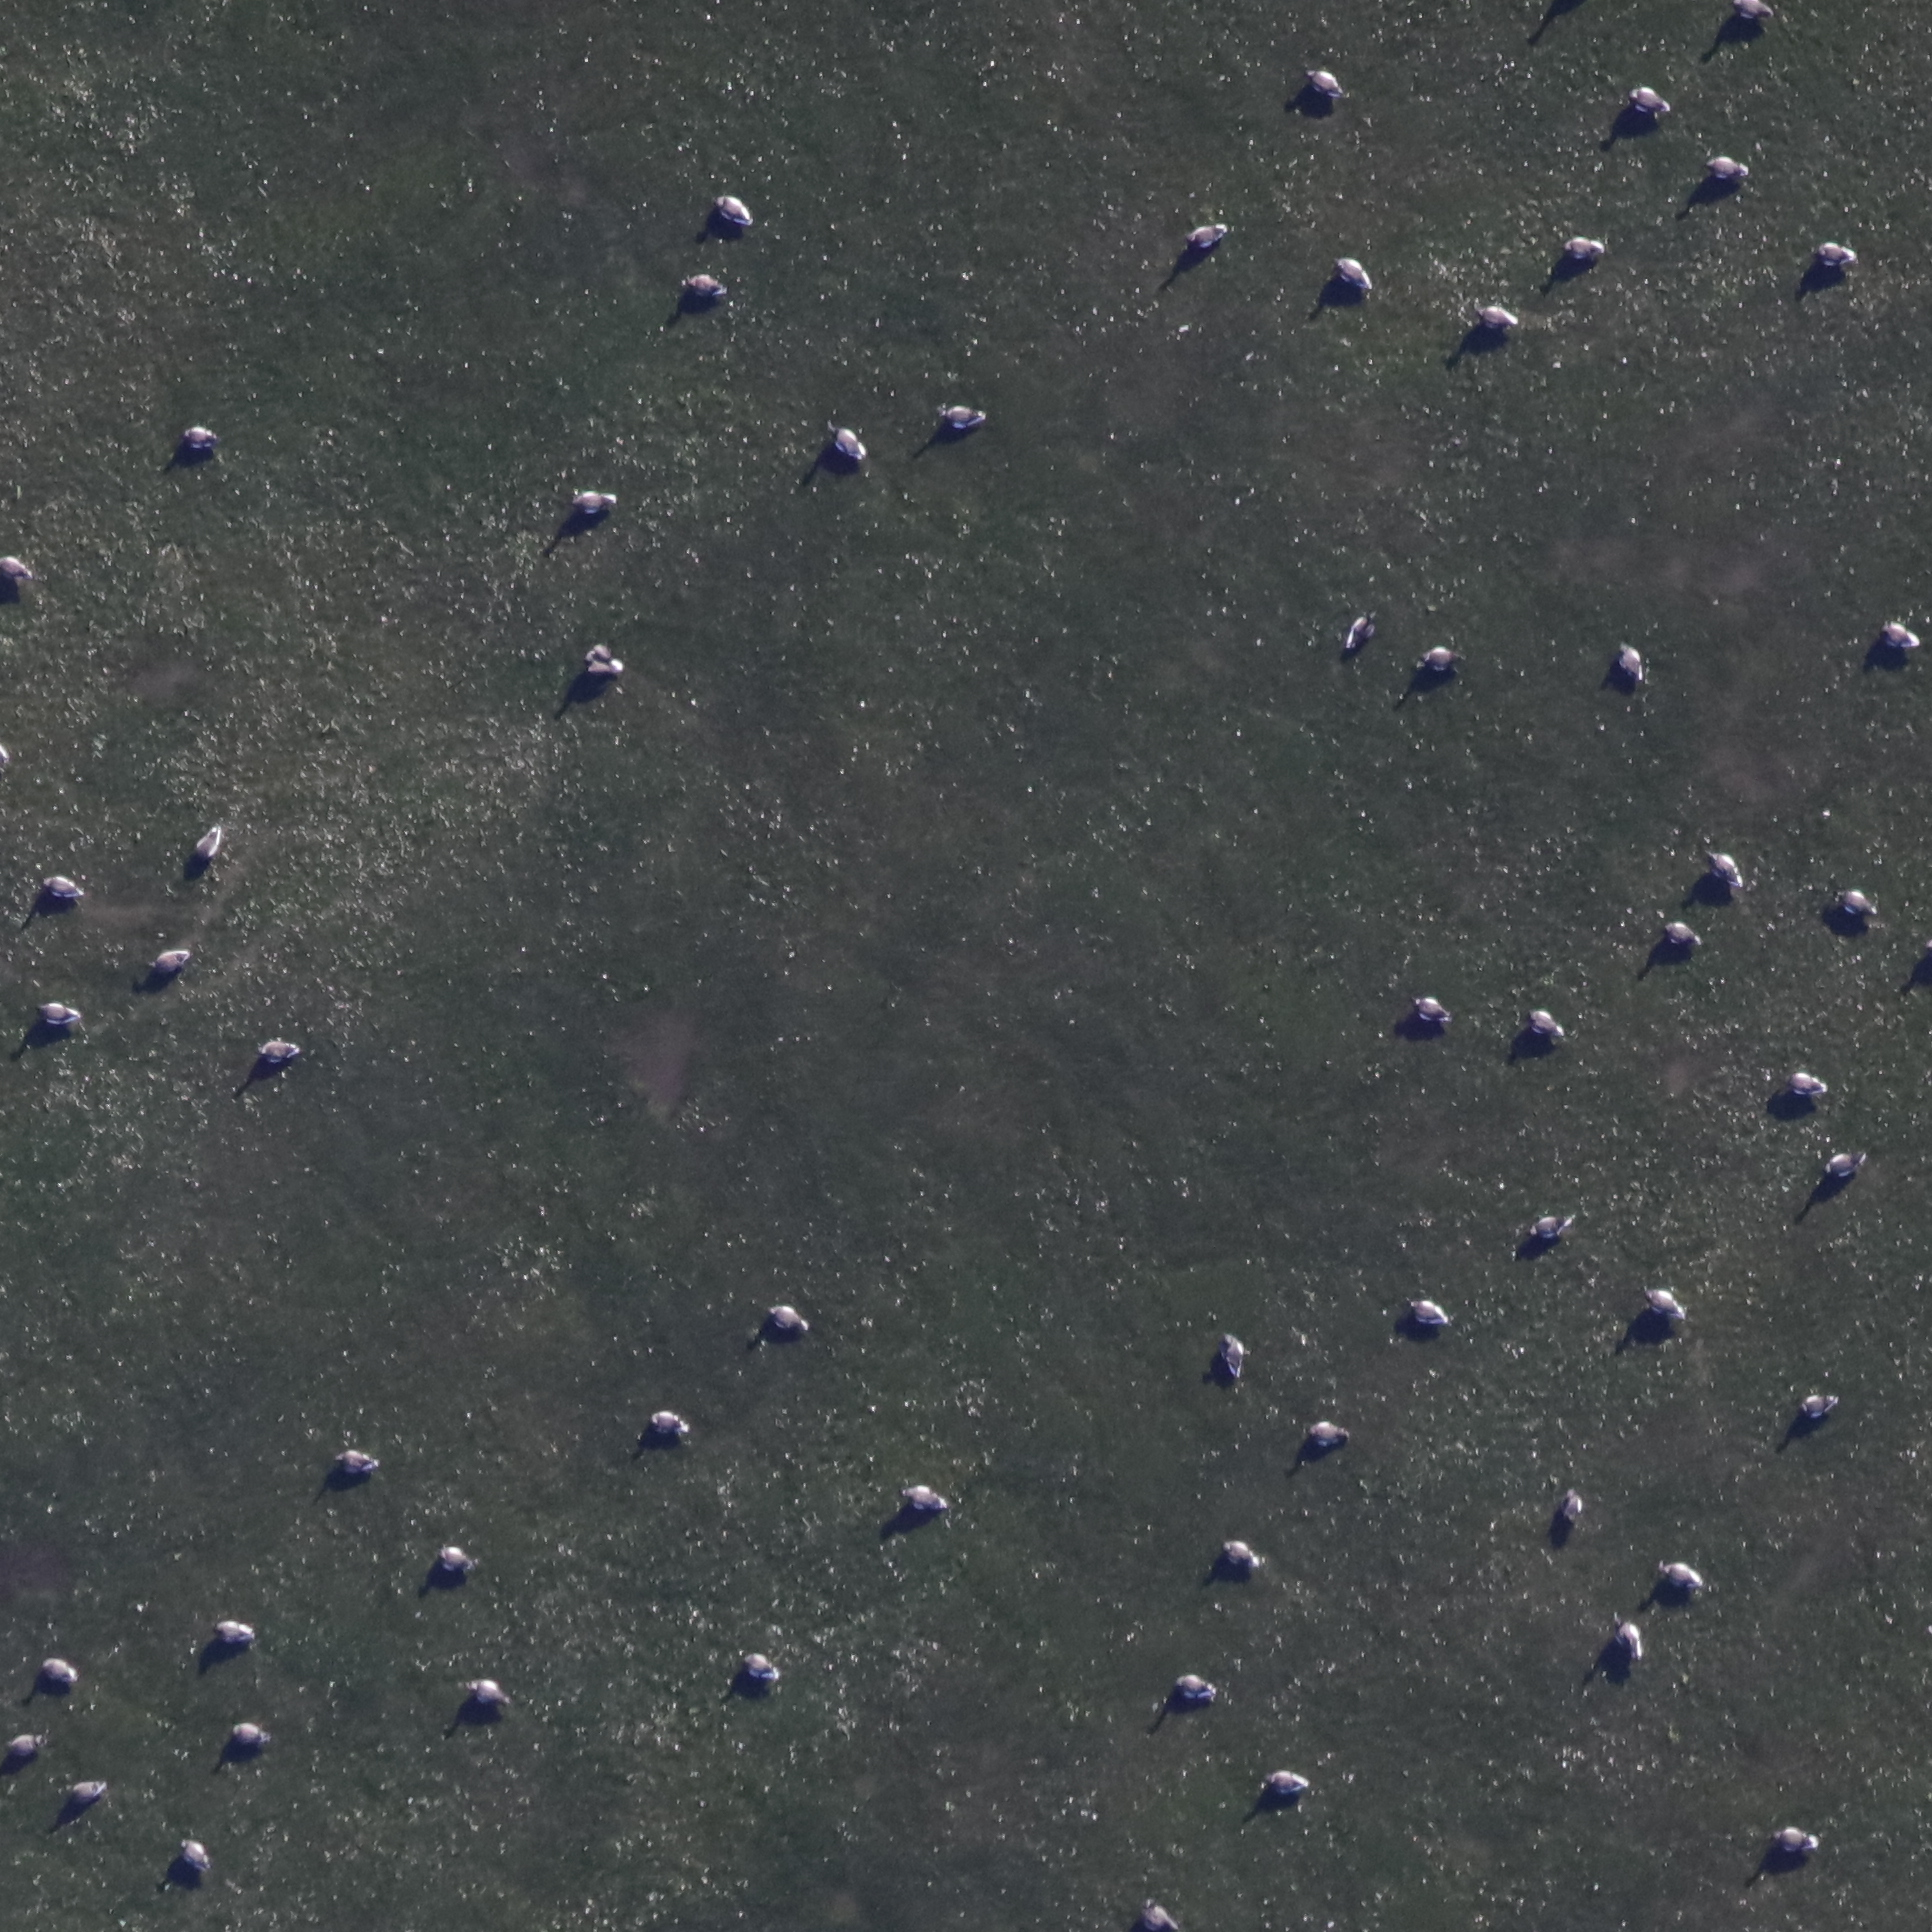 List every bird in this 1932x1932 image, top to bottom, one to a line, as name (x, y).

brant (1750, 9)
brant (1325, 83)
brant (1649, 101)
brant (1724, 168)
brant (734, 212)
brant (1207, 239)
brant (1583, 249)
brant (1836, 256)
brant (1353, 274)
brant (704, 285)
brant (1498, 316)
brant (963, 418)
brant (200, 437)
brant (849, 445)
brant (594, 502)
brant (16, 570)
brant (1359, 633)
brant (1899, 636)
brant (1439, 659)
brant (604, 664)
brant (1632, 664)
brant (208, 845)
brant (1723, 868)
brant (63, 888)
brant (1855, 902)
brant (1678, 934)
brant (171, 962)
brant (1431, 1011)
brant (56, 1014)
brant (1544, 1023)
brant (280, 1052)
brant (1806, 1082)
brant (1845, 1164)
brant (1551, 1227)
brant (1663, 1305)
brant (1426, 1313)
brant (787, 1318)
brant (1232, 1357)
brant (1819, 1405)
brant (668, 1425)
brant (1327, 1434)
brant (356, 1461)
brant (926, 1502)
brant (1572, 1509)
brant (1239, 1553)
brant (455, 1562)
brant (1679, 1575)
brant (232, 1633)
brant (1622, 1637)
brant (758, 1665)
brant (58, 1669)
brant (1195, 1689)
brant (489, 1694)
brant (249, 1736)
brant (24, 1747)
brant (1285, 1784)
brant (87, 1795)
brant (1794, 1840)
brant (195, 1855)
brant (1162, 1918)